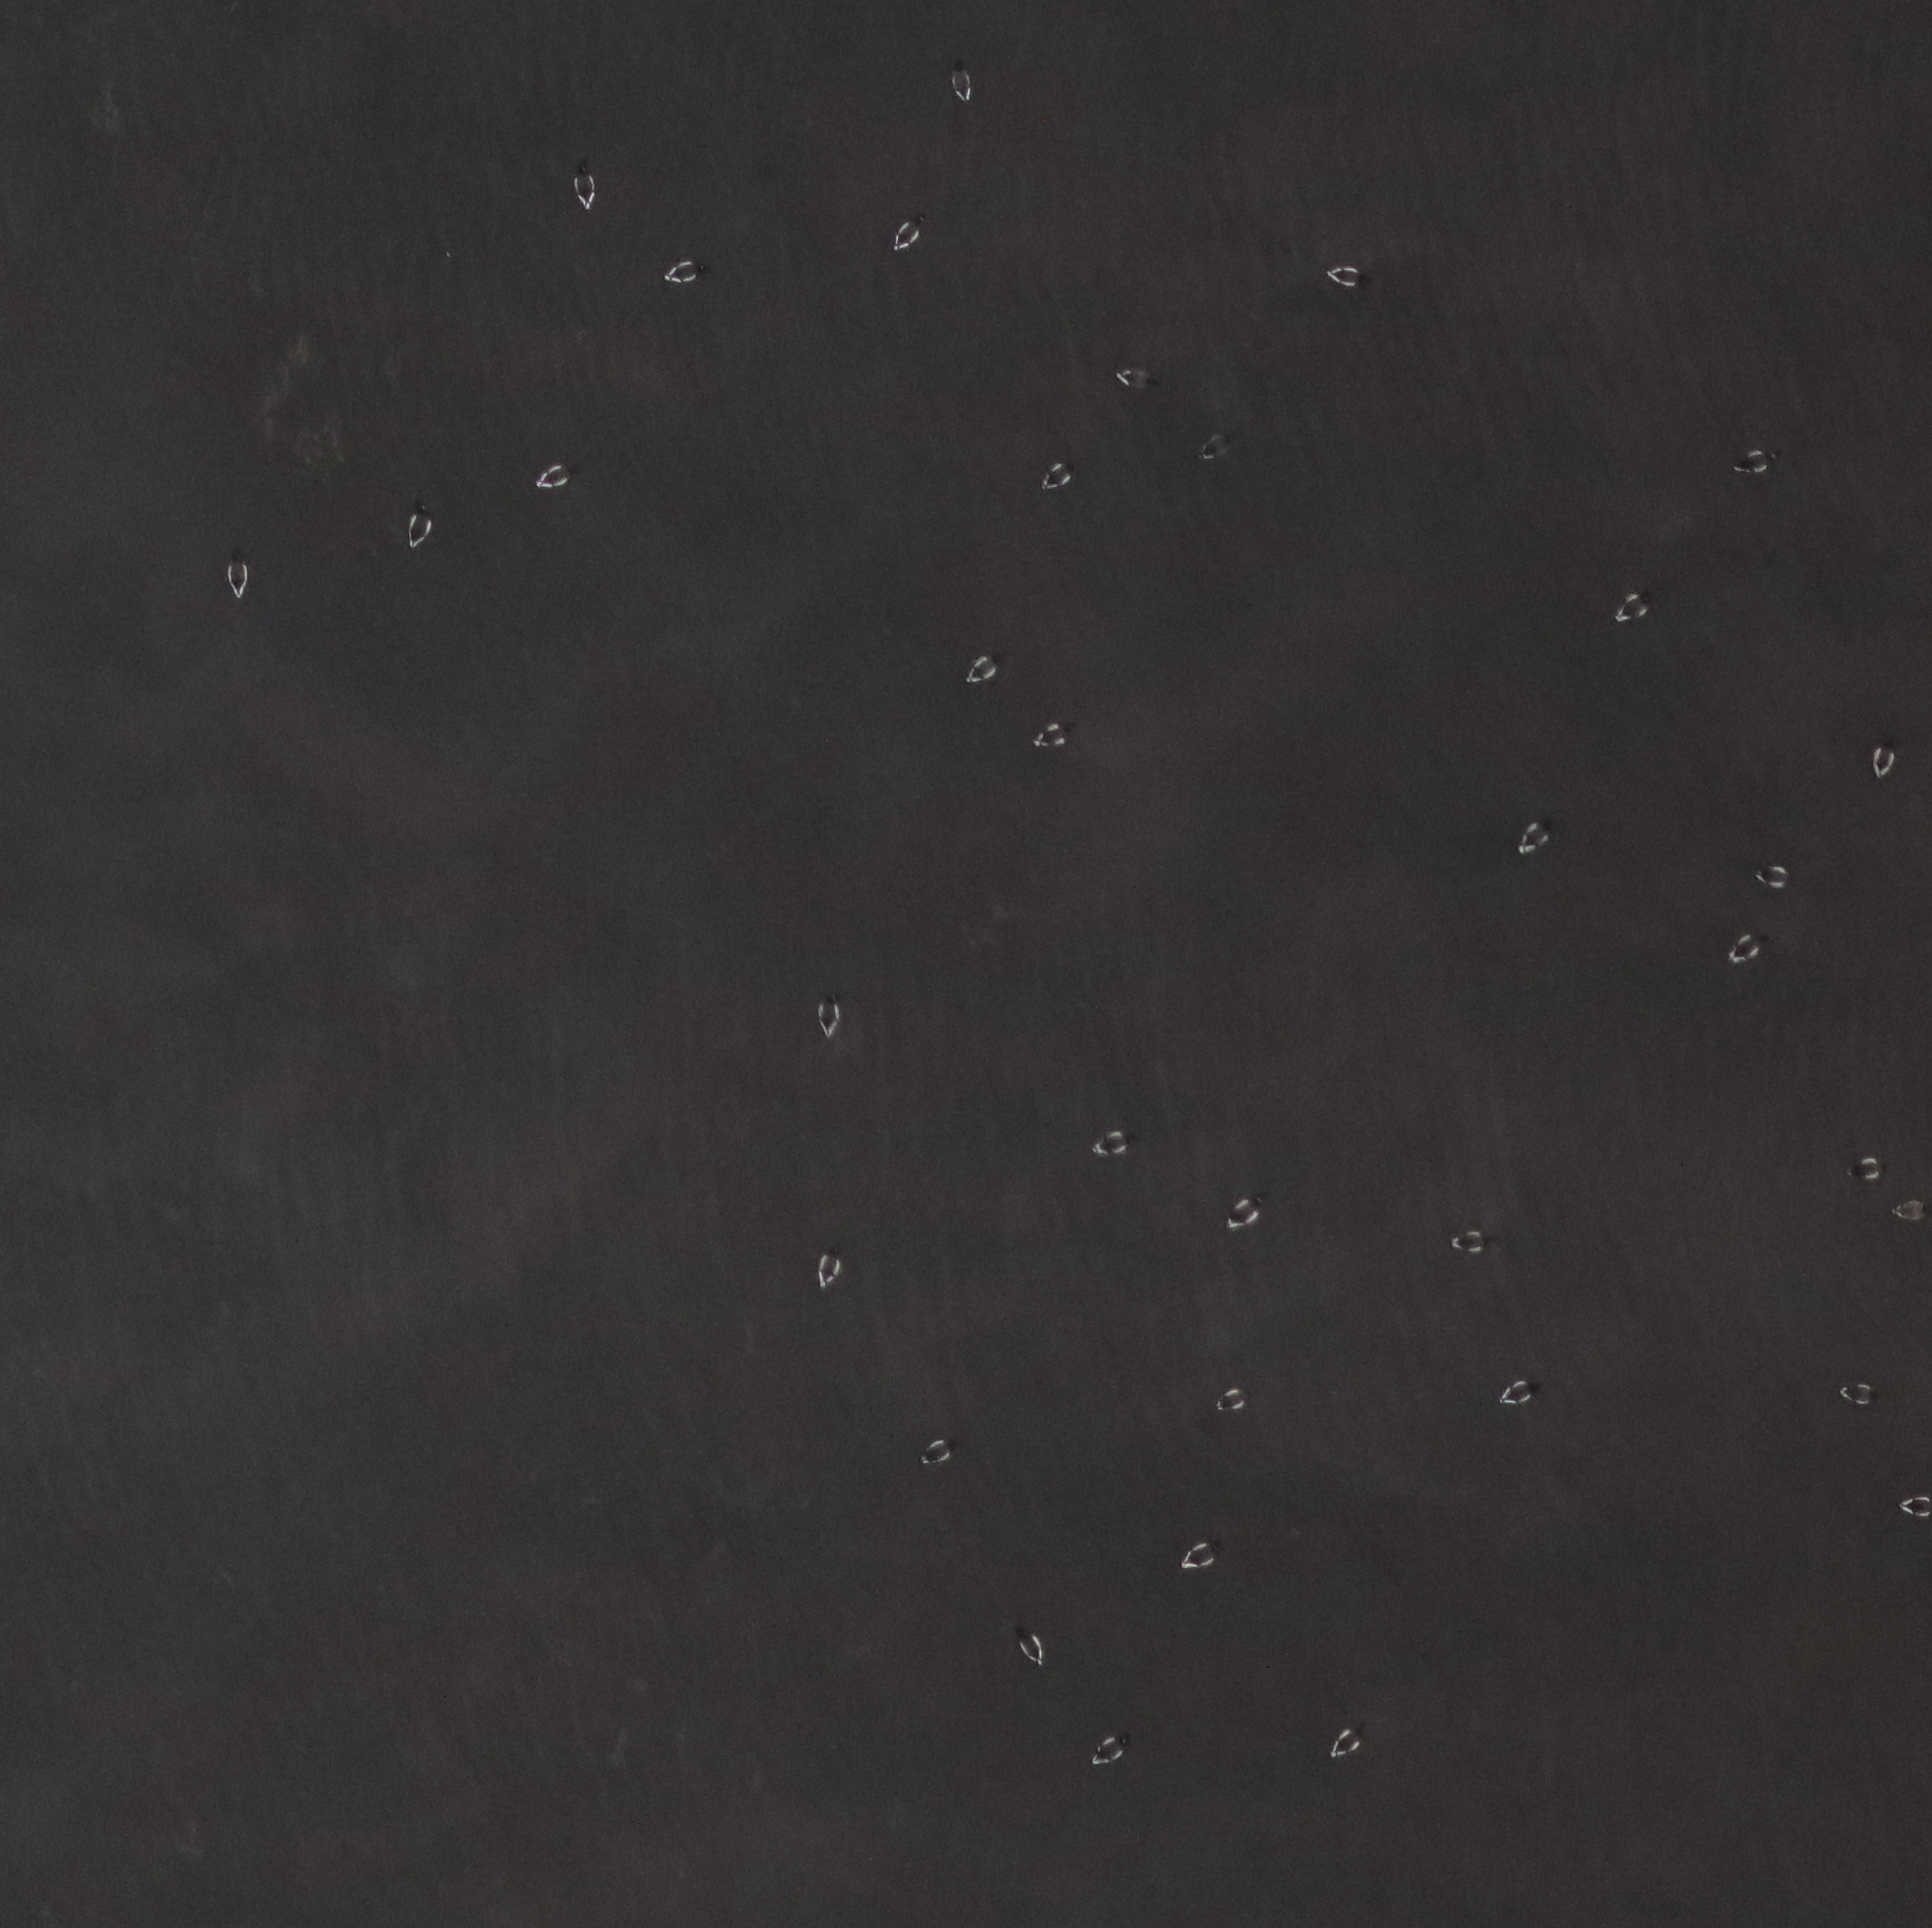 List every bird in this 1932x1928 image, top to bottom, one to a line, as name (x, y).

brant (961, 84)
brant (583, 186)
brant (908, 233)
brant (683, 272)
brant (1348, 277)
brant (1135, 379)
brant (1215, 447)
brant (1756, 461)
brant (1058, 476)
brant (555, 477)
brant (420, 526)
brant (238, 577)
brant (1632, 608)
brant (983, 669)
brant (1054, 736)
brant (1884, 760)
brant (1536, 837)
brant (1774, 876)
brant (1746, 948)
brant (829, 1015)
brant (1114, 1143)
brant (1867, 1169)
brant (1911, 1207)
brant (1243, 1212)
brant (1472, 1240)
brant (829, 1266)
brant (1518, 1393)
brant (1858, 1393)
brant (1232, 1400)
brant (937, 1452)
brant (1920, 1508)
brant (1201, 1554)
brant (1031, 1647)
brant (1346, 1743)
brant (1109, 1750)